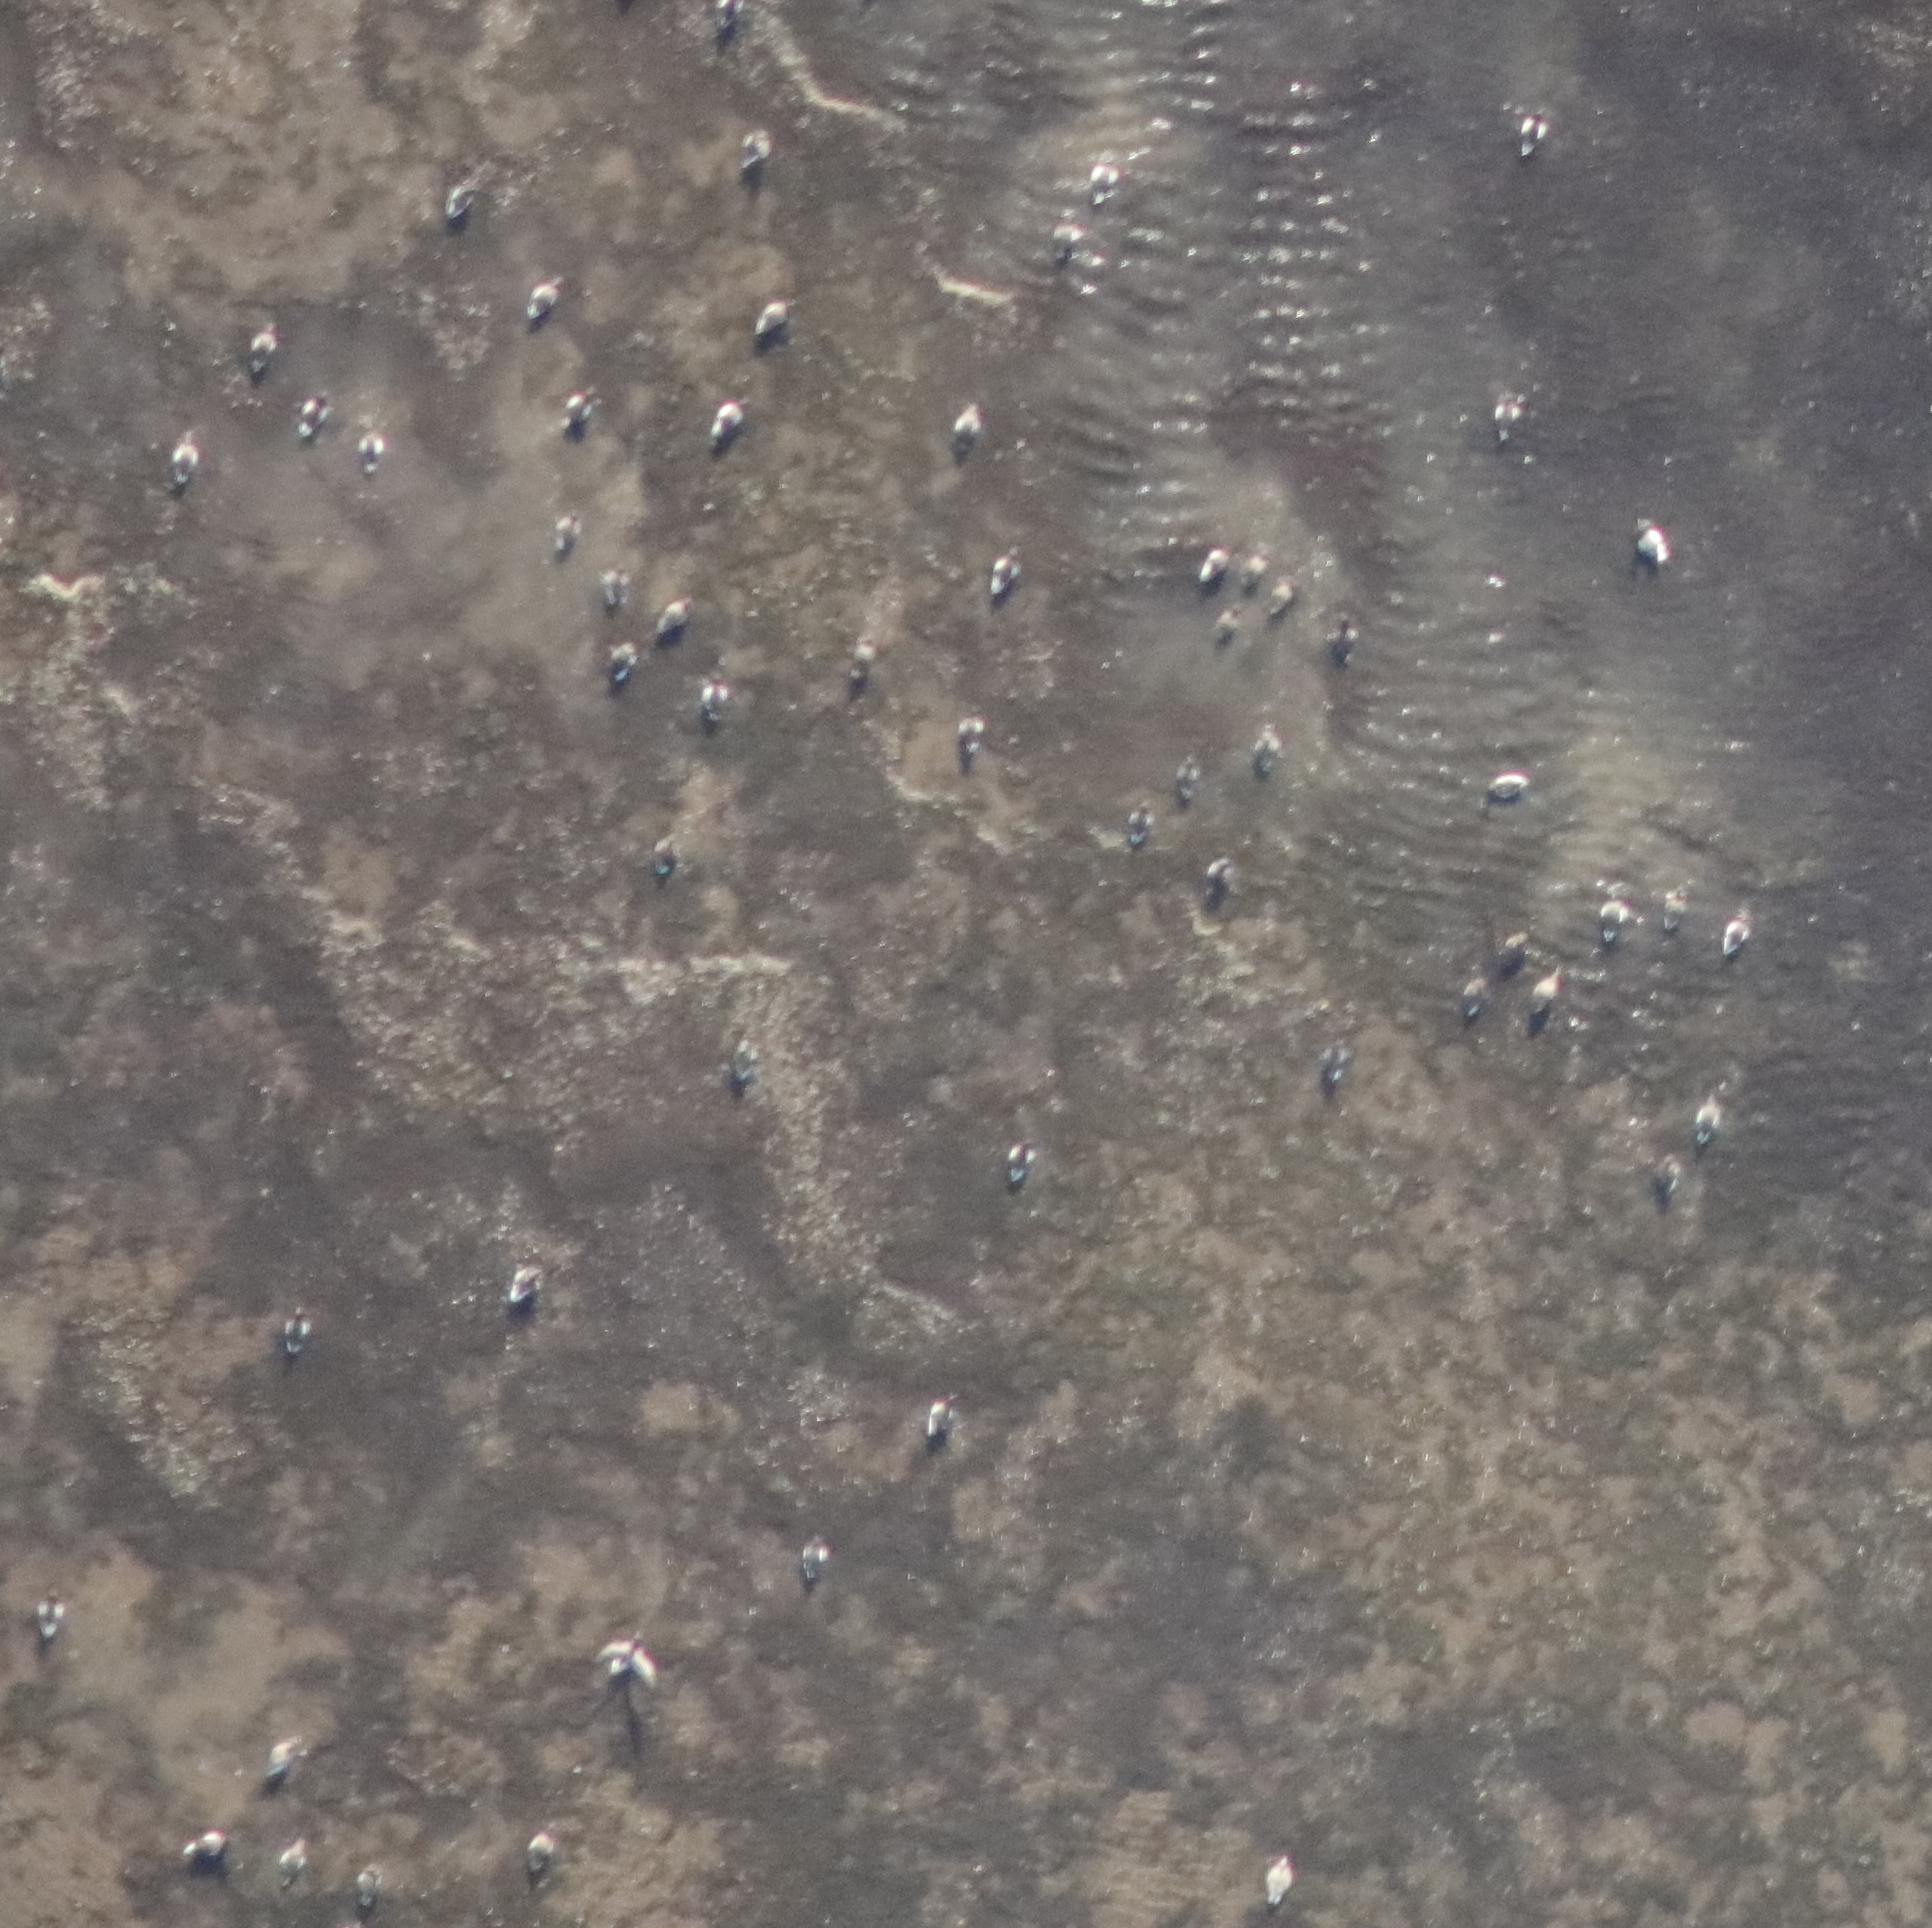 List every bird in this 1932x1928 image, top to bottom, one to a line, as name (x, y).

brant (730, 11)
brant (1534, 138)
brant (750, 154)
brant (1103, 182)
brant (464, 195)
brant (1069, 238)
brant (539, 301)
brant (774, 317)
brant (262, 350)
brant (730, 411)
brant (574, 413)
brant (315, 418)
brant (1502, 423)
brant (973, 430)
brant (373, 447)
brant (183, 456)
brant (559, 532)
brant (1650, 546)
brant (1209, 560)
brant (1251, 570)
brant (1004, 572)
brant (625, 590)
brant (1278, 593)
brant (670, 612)
brant (1232, 627)
brant (1346, 639)
brant (858, 655)
brant (615, 662)
brant (714, 697)
brant (973, 736)
brant (1271, 756)
brant (1189, 770)
brant (1515, 783)
brant (1143, 819)
brant (660, 855)
brant (1222, 879)
brant (1671, 911)
brant (1611, 916)
brant (1741, 929)
brant (1520, 951)
brant (1550, 985)
brant (1475, 991)
brant (738, 1058)
brant (1339, 1061)
brant (1703, 1115)
brant (1020, 1157)
brant (1663, 1183)
brant (525, 1291)
brant (298, 1323)
brant (936, 1424)
brant (818, 1543)
brant (46, 1615)
brant (622, 1663)
brant (280, 1762)
brant (207, 1841)
brant (535, 1856)
brant (286, 1862)
gull (1276, 1882)
brant (369, 1884)